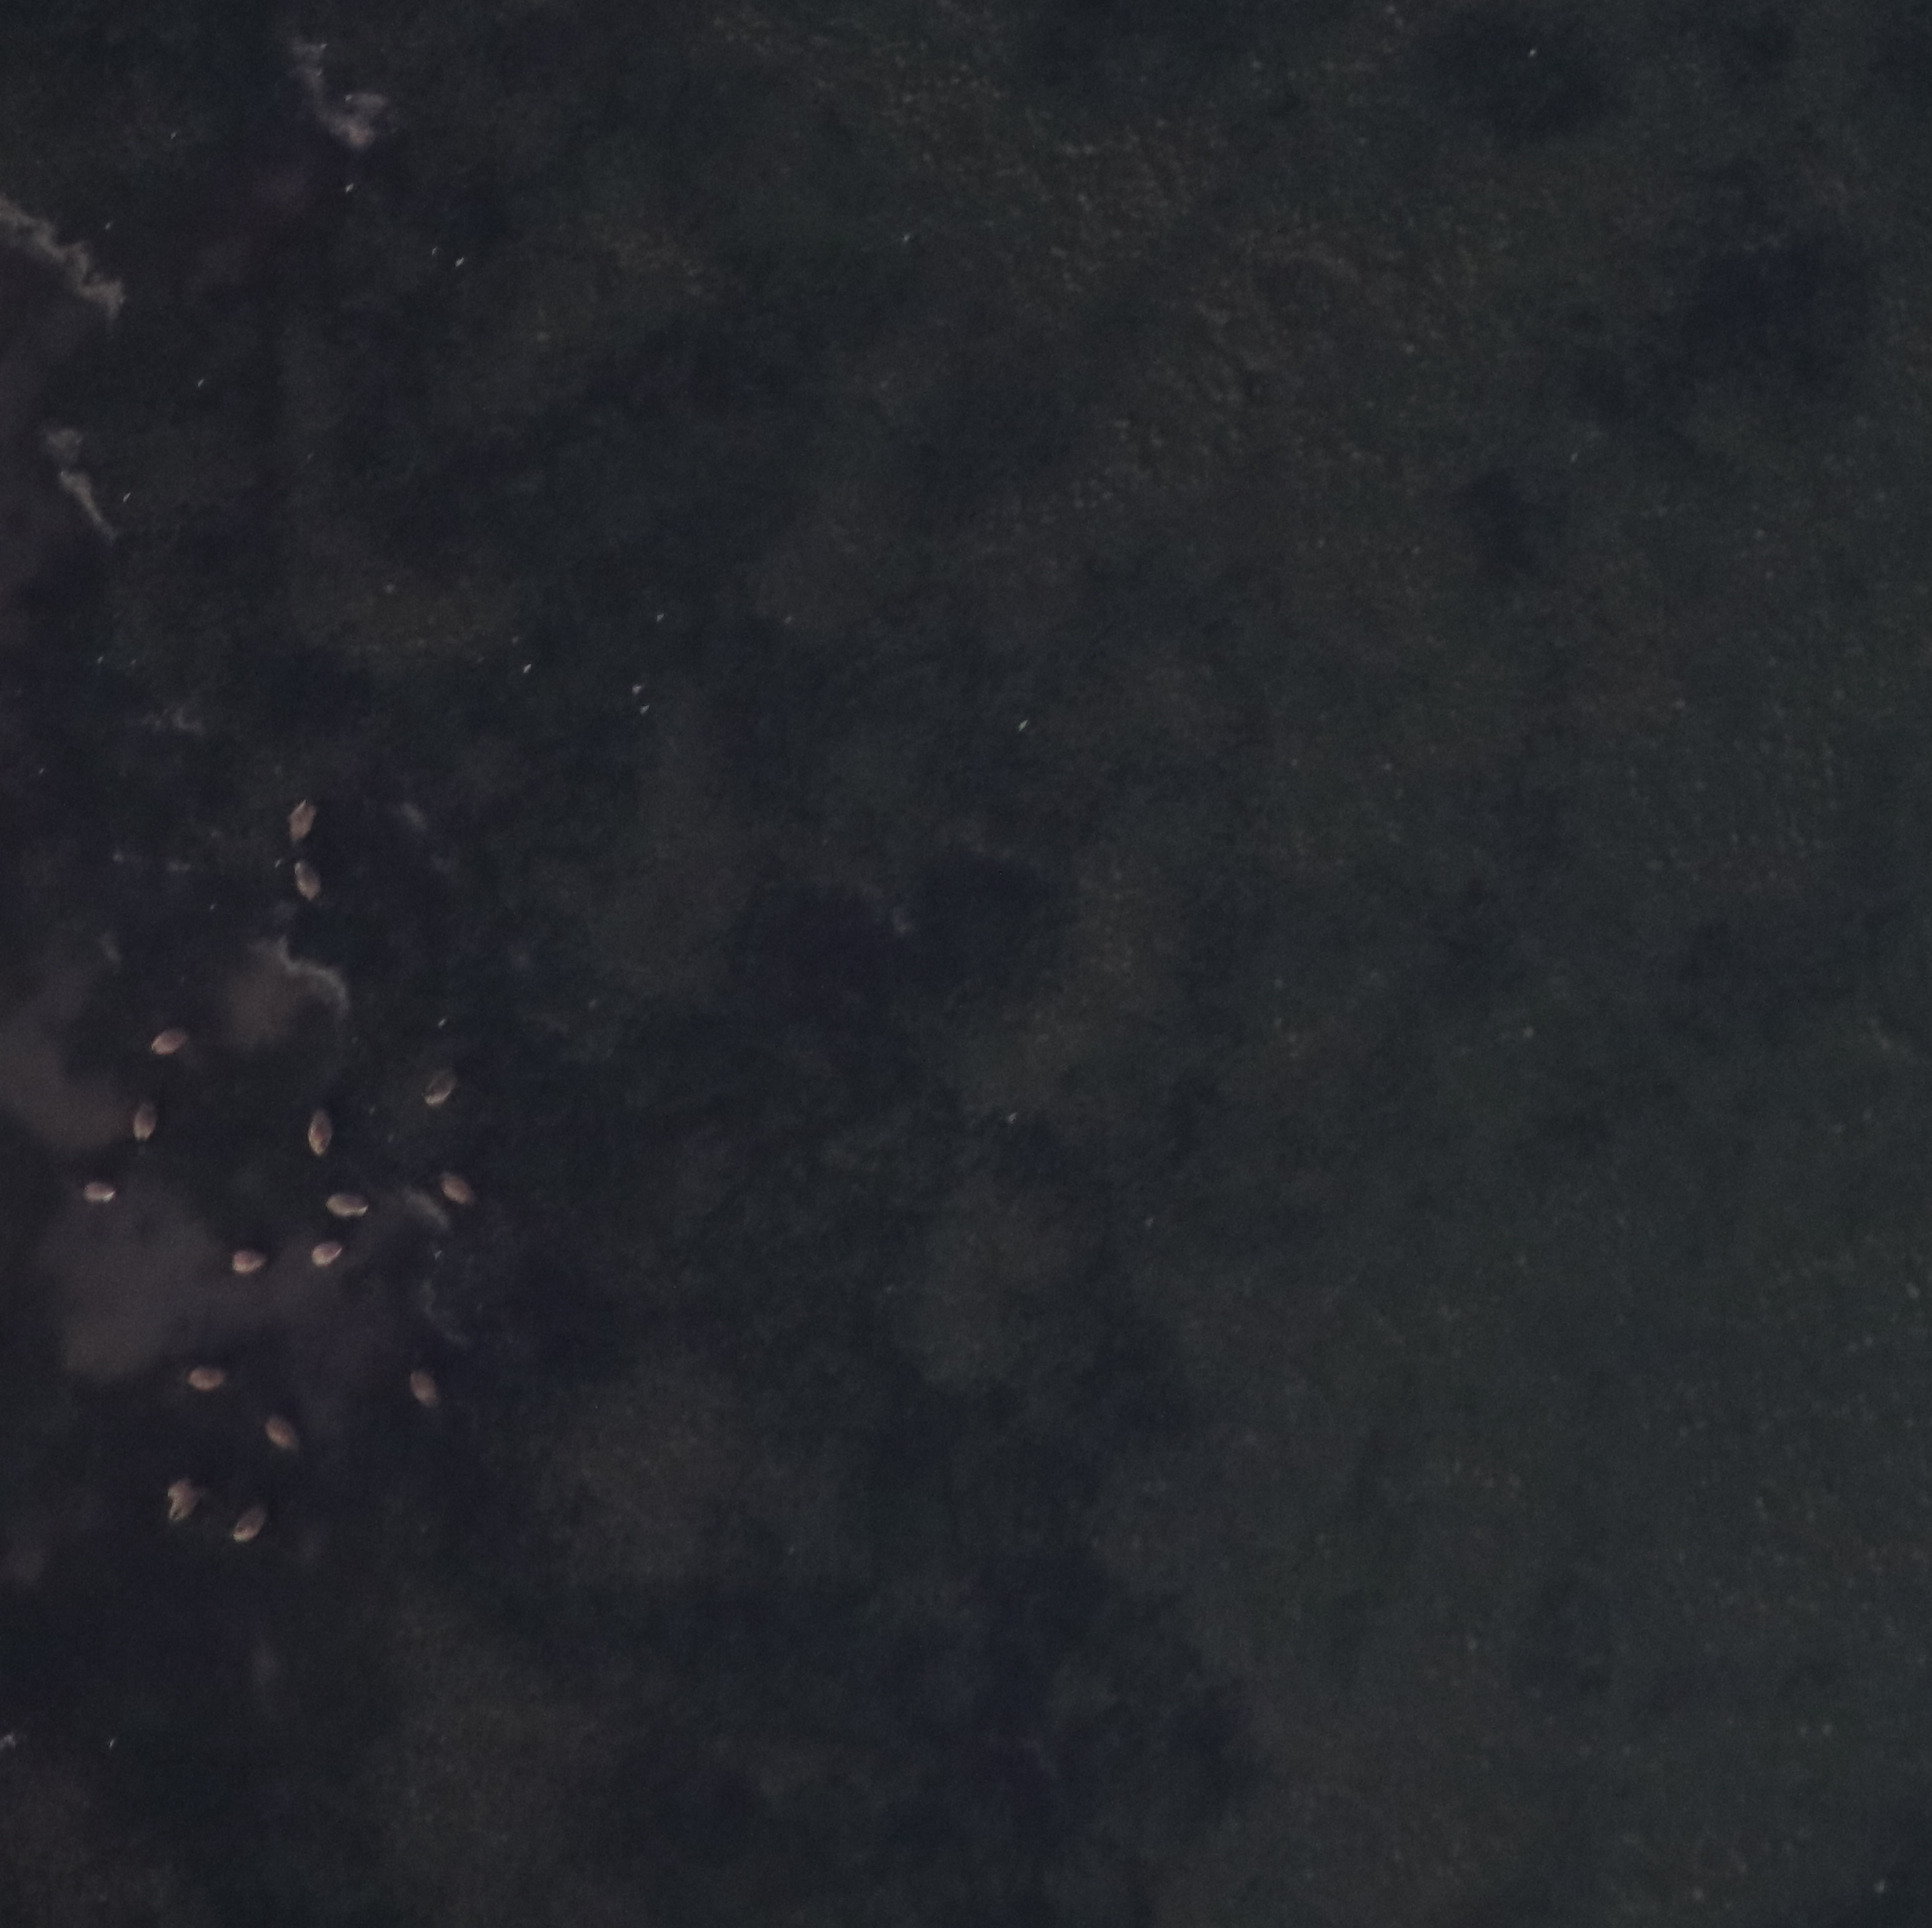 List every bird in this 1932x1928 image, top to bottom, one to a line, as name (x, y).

Canada goose (304, 821)
Canada goose (308, 881)
Canada goose (167, 1039)
Canada goose (438, 1086)
Canada goose (143, 1123)
Canada goose (318, 1134)
Canada goose (452, 1183)
Canada goose (95, 1196)
Canada goose (346, 1201)
Canada goose (322, 1255)
Canada goose (249, 1260)
Canada goose (212, 1375)
Canada goose (422, 1389)
Canada goose (279, 1428)
Canada goose (184, 1508)
Canada goose (252, 1523)